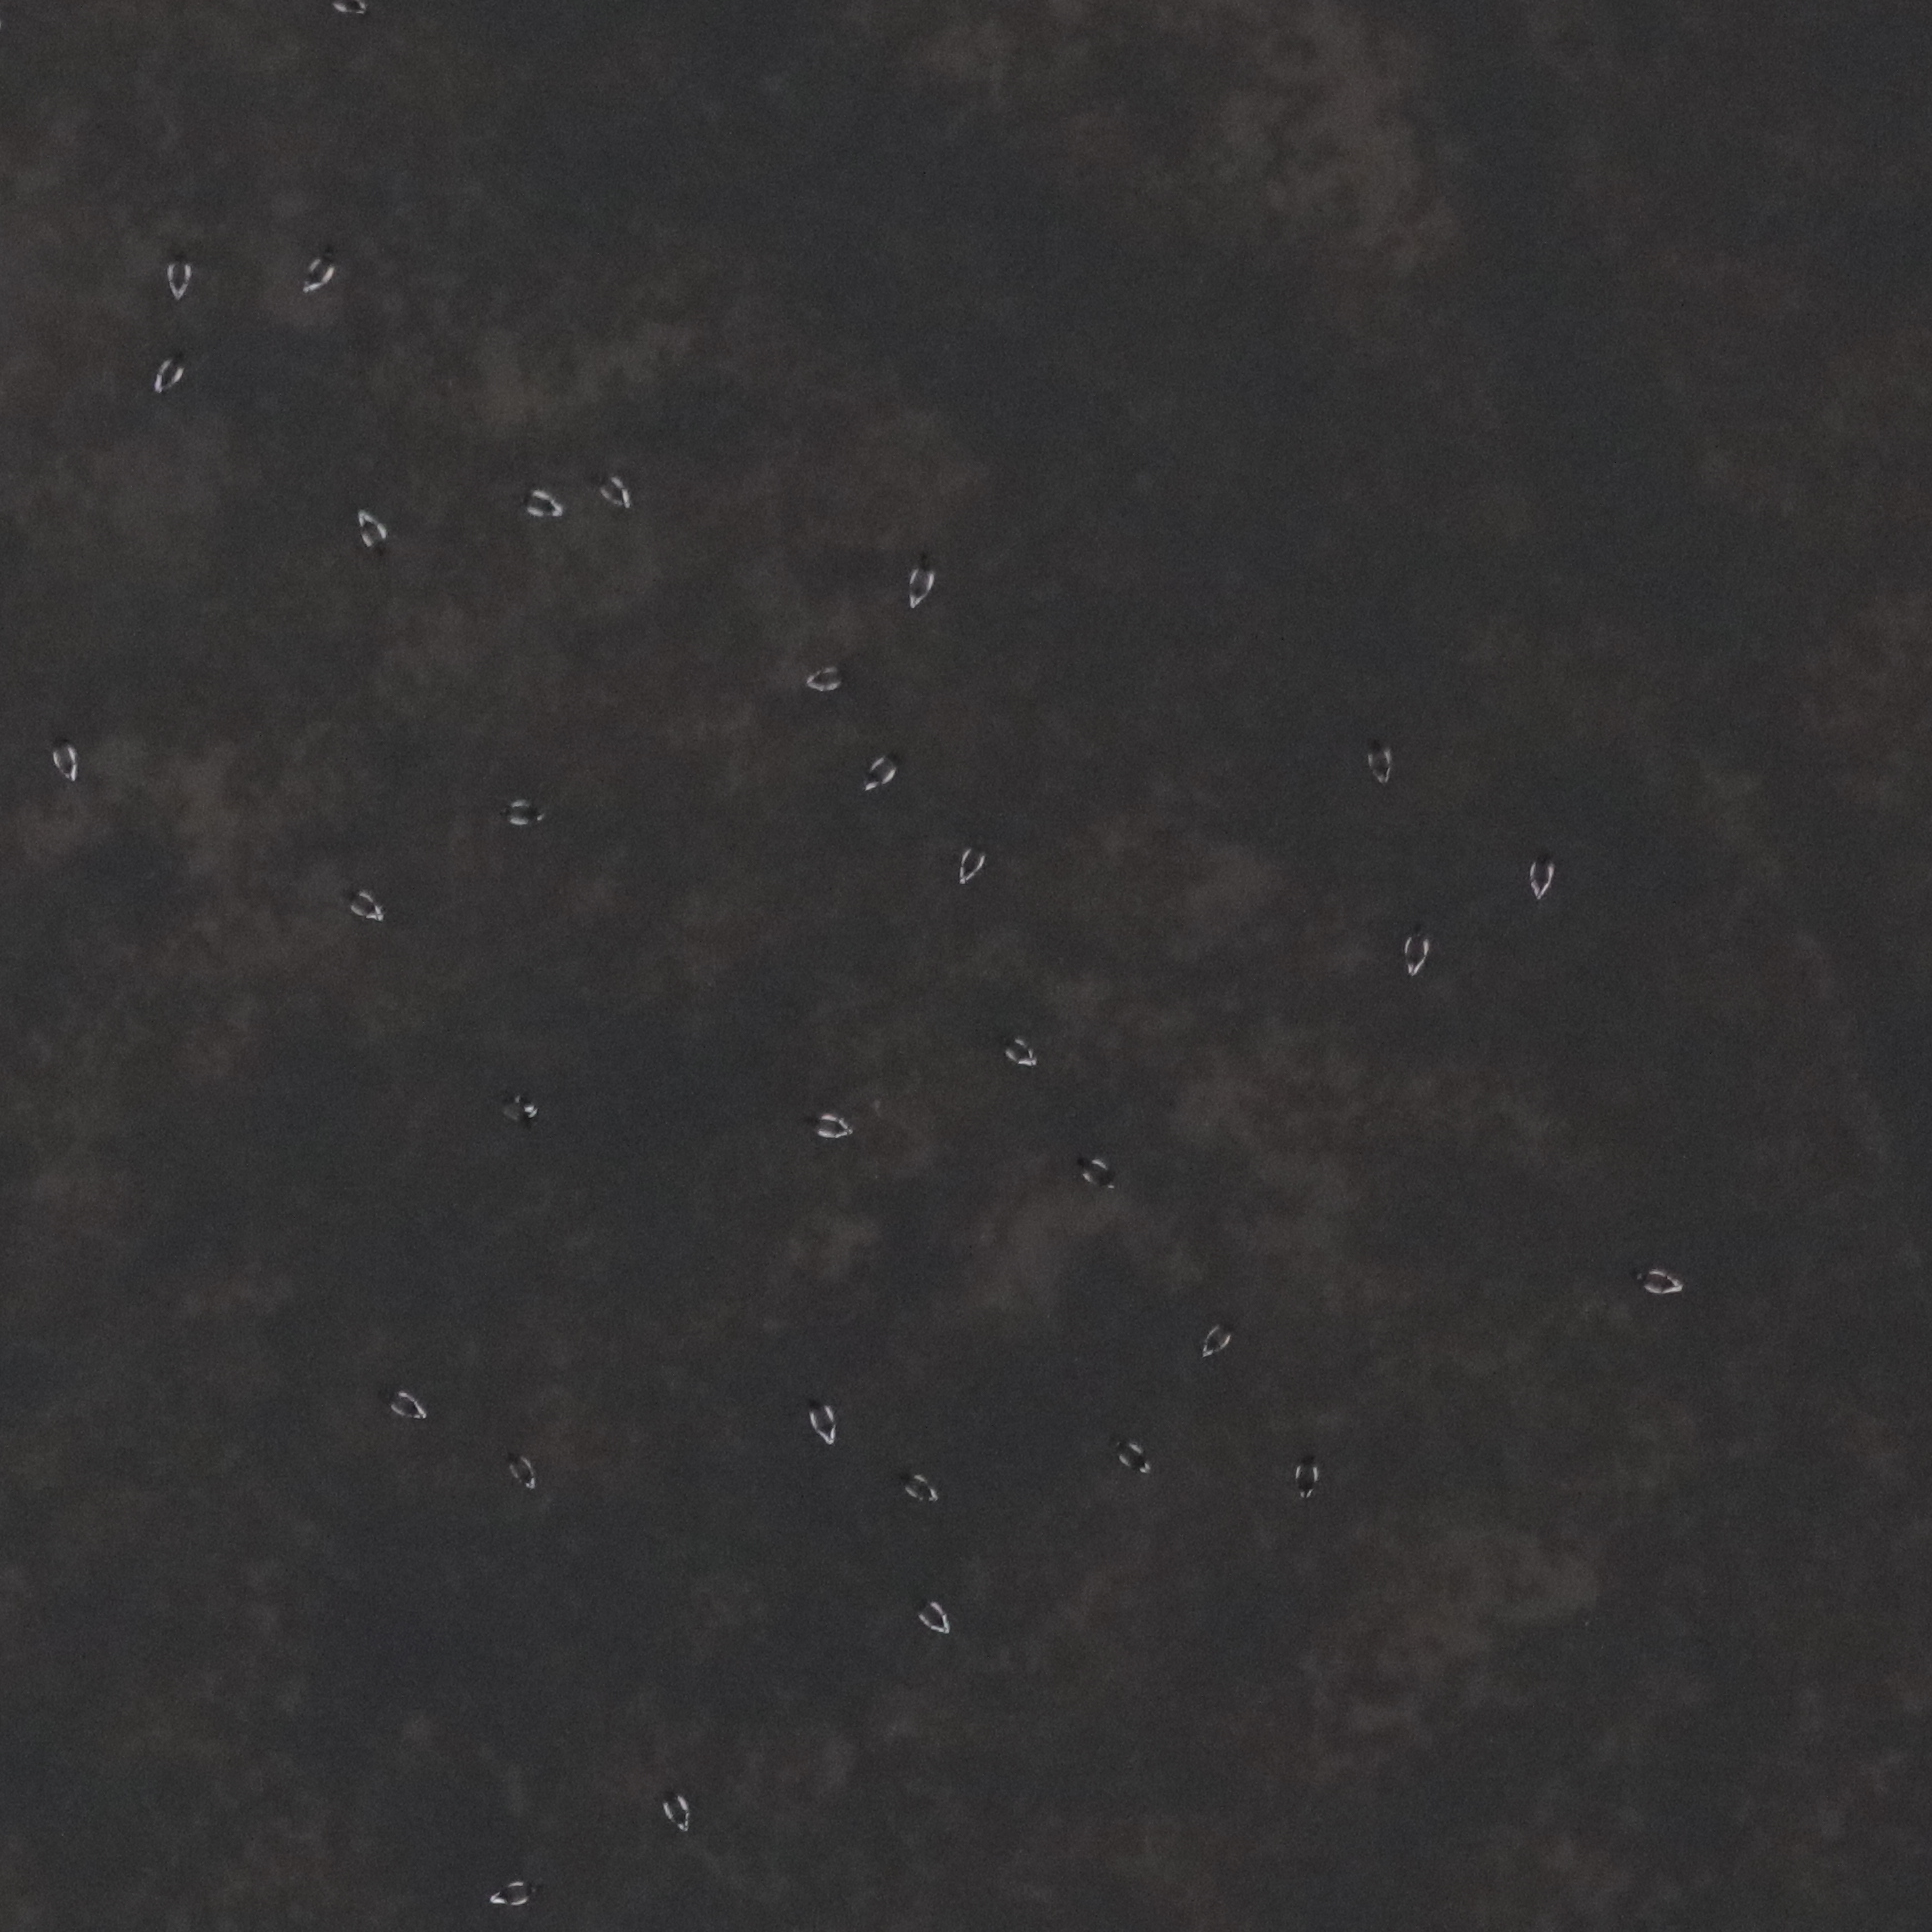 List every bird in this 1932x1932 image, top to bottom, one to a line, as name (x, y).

brant (345, 1)
brant (320, 272)
brant (179, 277)
brant (170, 374)
brant (613, 493)
brant (540, 504)
brant (374, 533)
brant (922, 583)
brant (828, 681)
brant (63, 760)
brant (1380, 762)
brant (883, 774)
brant (521, 814)
brant (972, 863)
brant (1541, 875)
brant (364, 907)
brant (1416, 951)
brant (1019, 1050)
brant (521, 1110)
brant (830, 1127)
brant (1094, 1171)
brant (1657, 1282)
brant (1217, 1339)
brant (405, 1404)
brant (824, 1419)
brant (1132, 1456)
brant (524, 1470)
brant (1307, 1476)
brant (920, 1487)
brant (933, 1617)
brant (678, 1810)
brant (516, 1893)